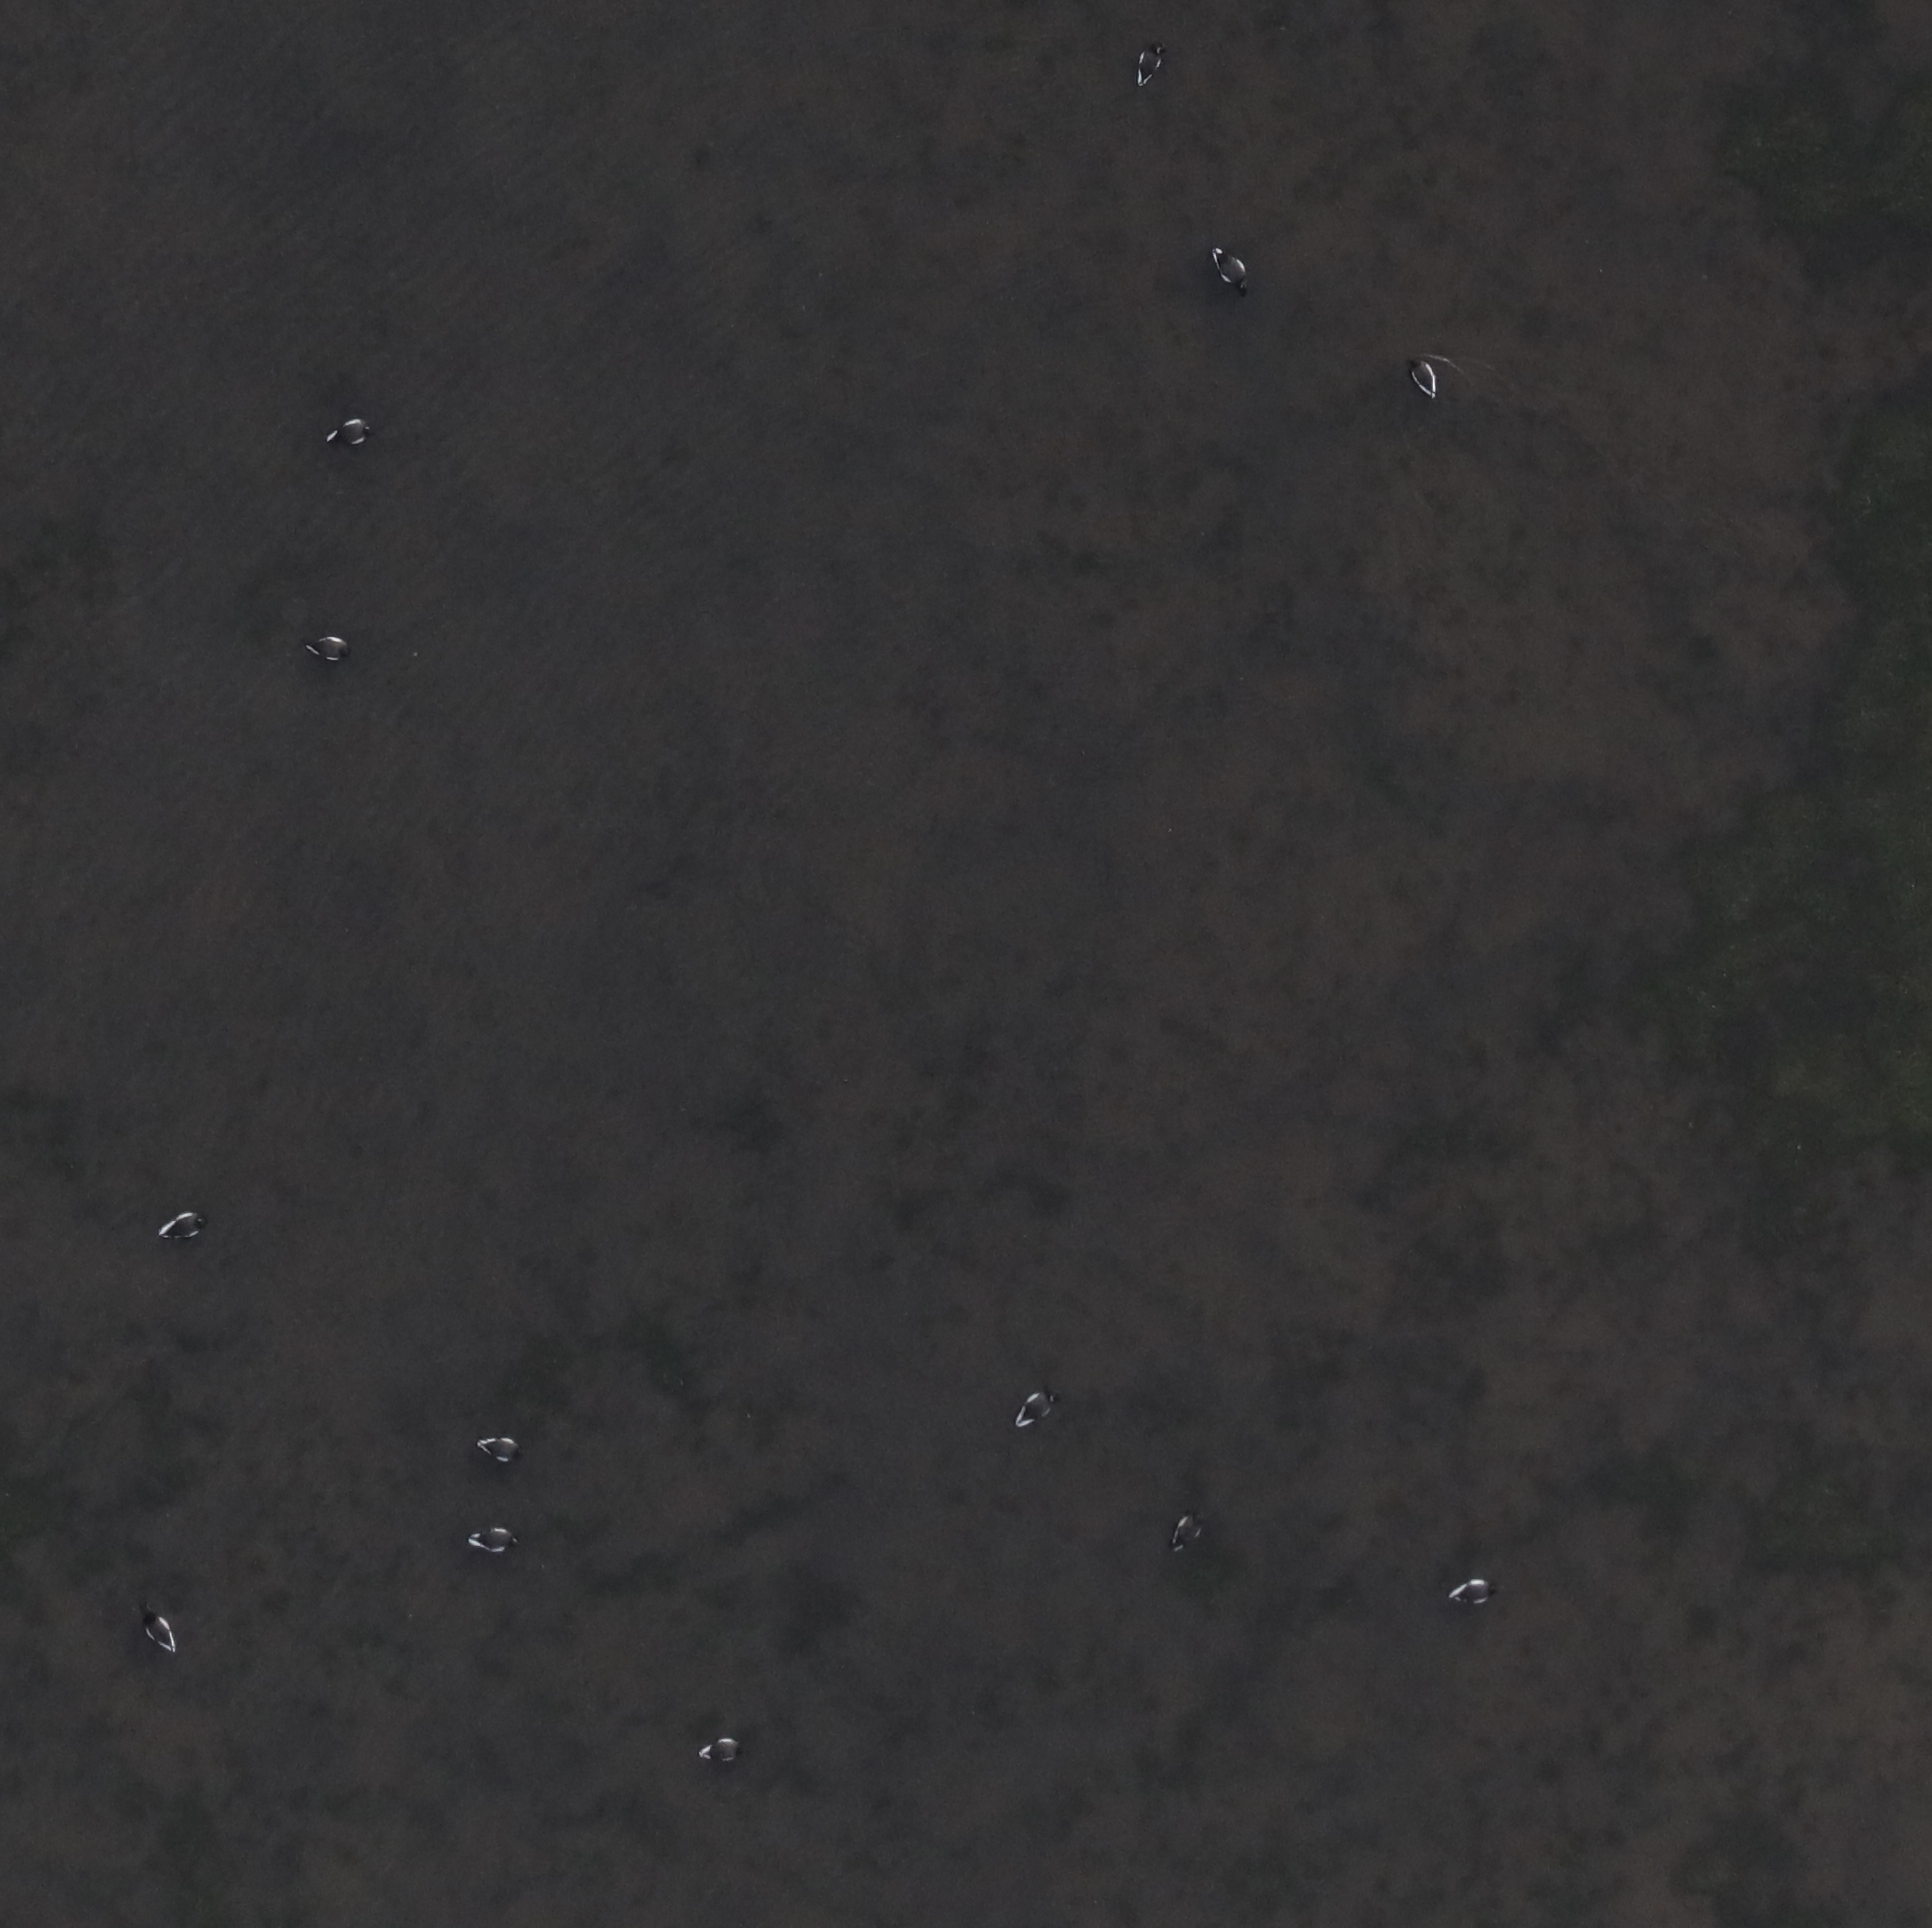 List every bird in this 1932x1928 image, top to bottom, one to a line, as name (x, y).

brant (1148, 64)
brant (1230, 269)
brant (1426, 375)
brant (349, 432)
brant (329, 649)
brant (184, 1228)
brant (1036, 1408)
brant (499, 1448)
brant (1188, 1530)
brant (494, 1540)
brant (1471, 1593)
brant (158, 1630)
brant (723, 1748)